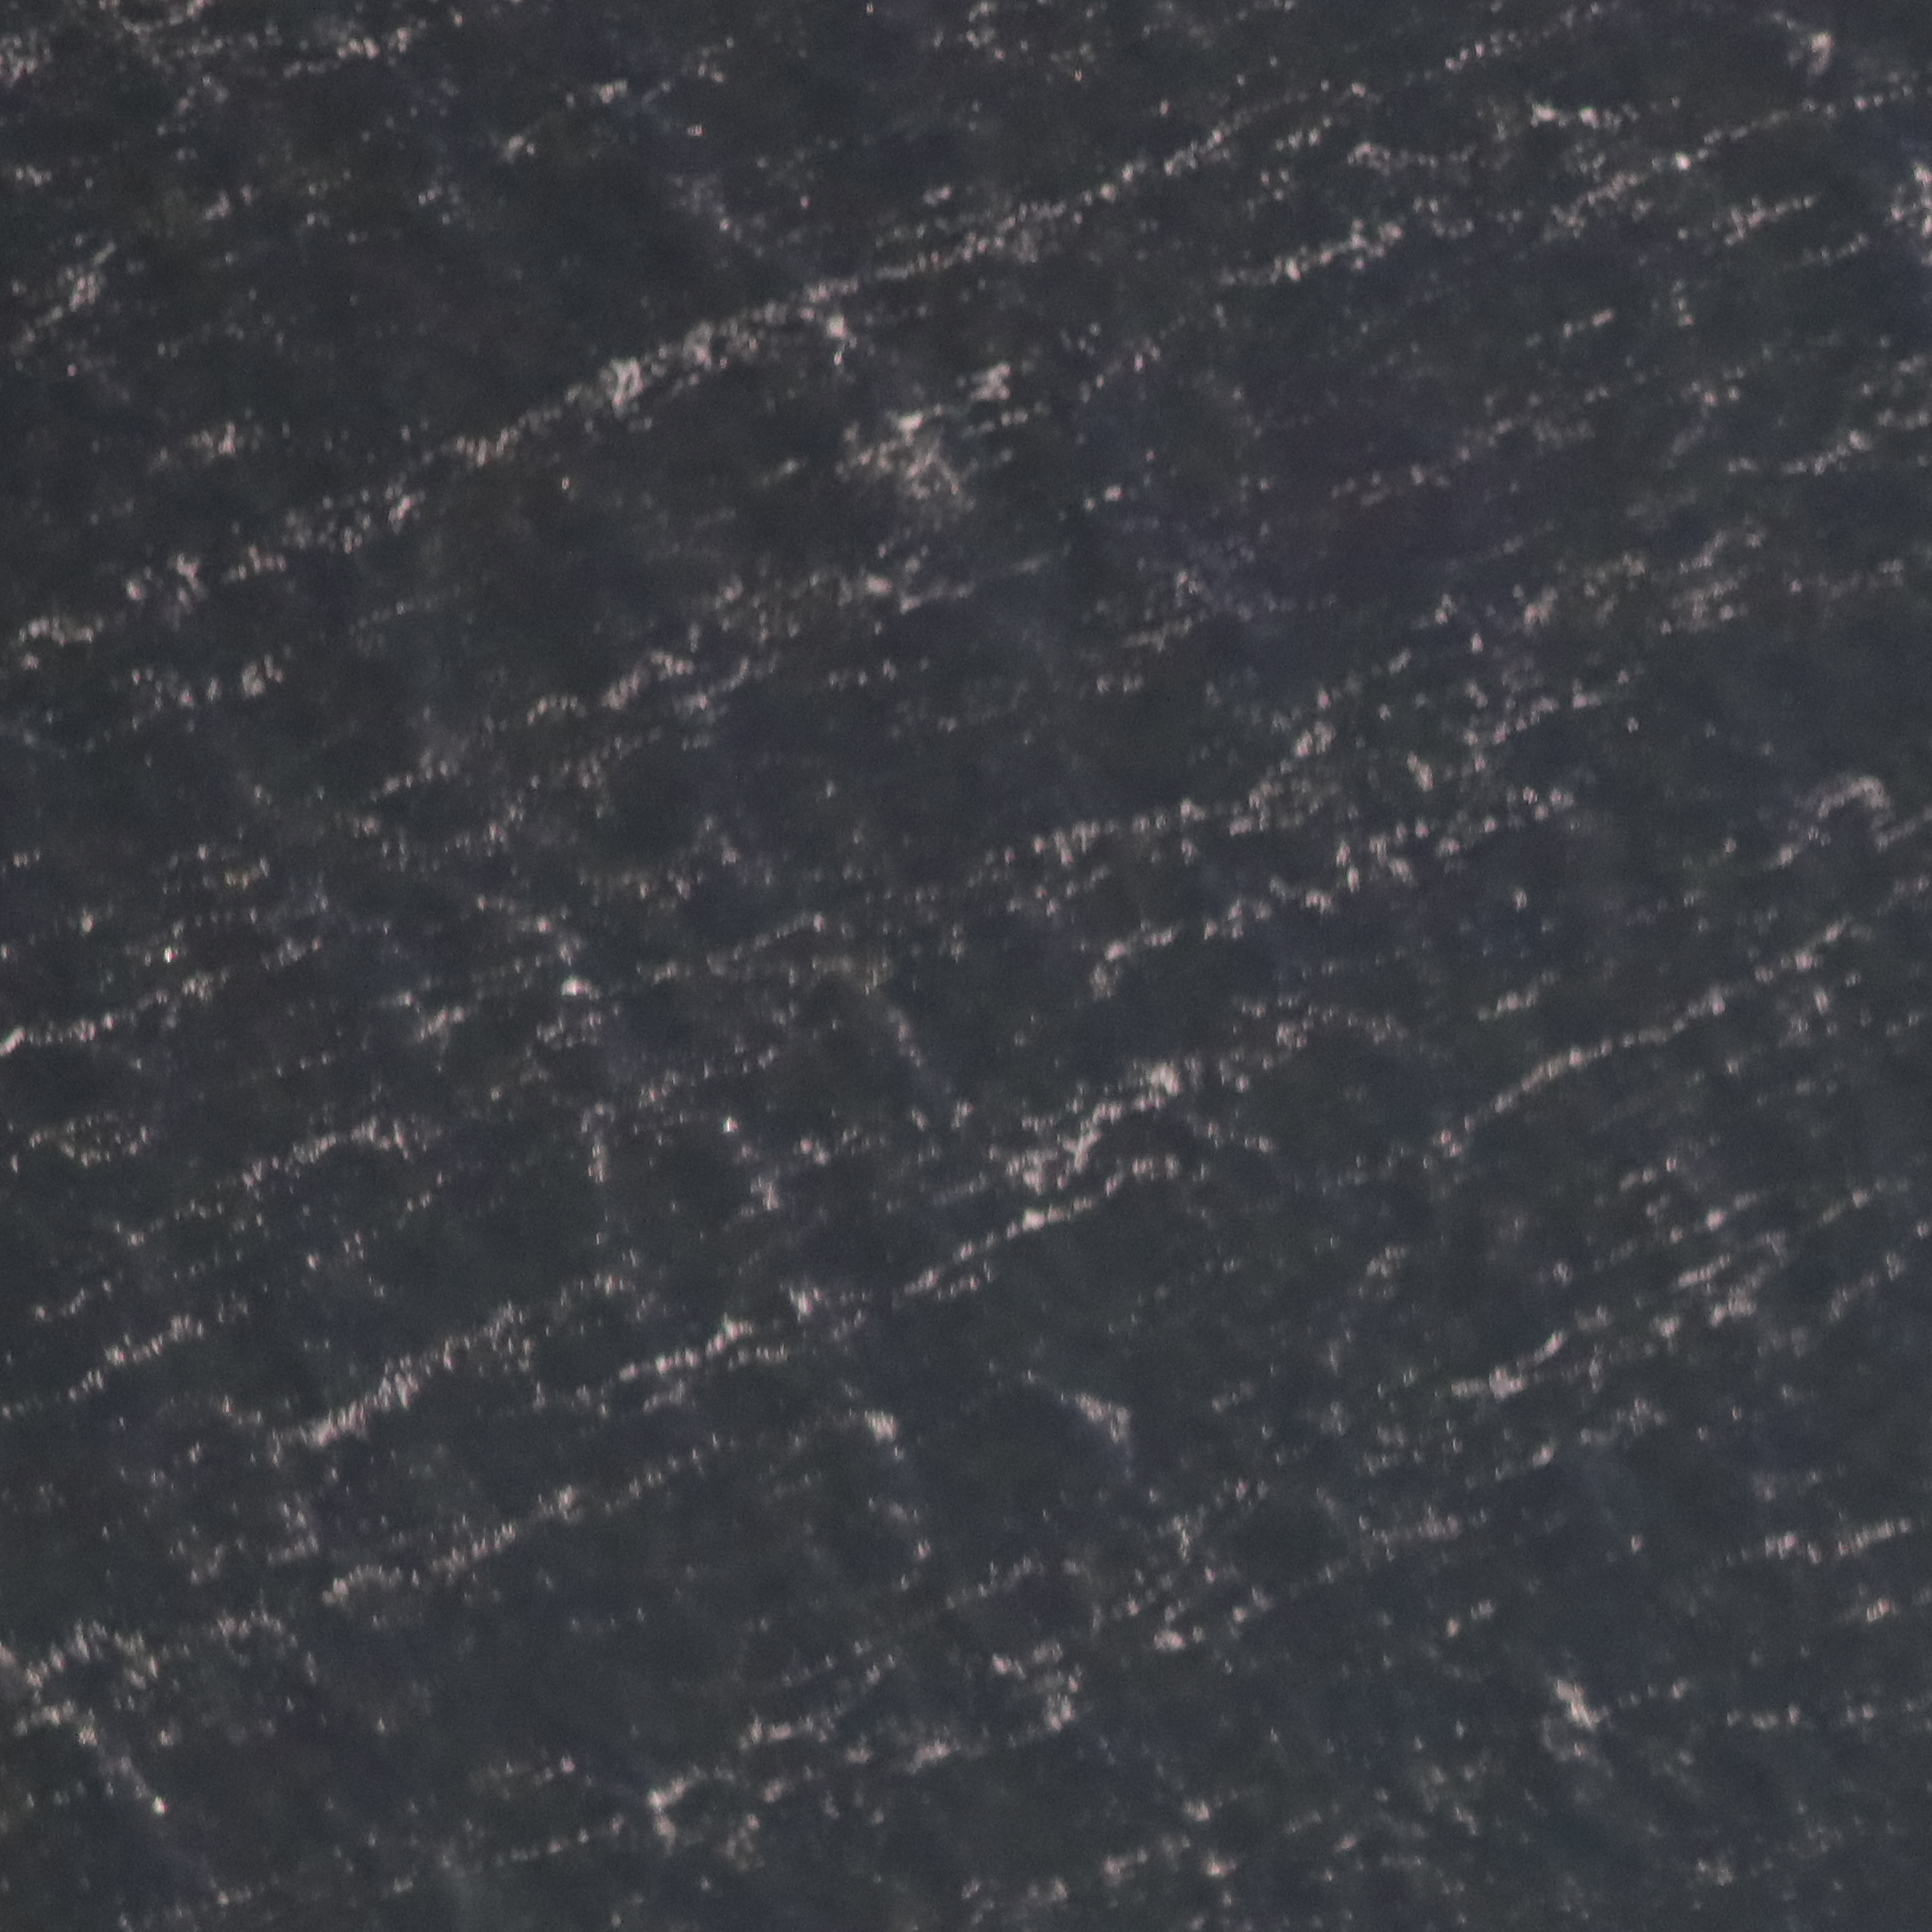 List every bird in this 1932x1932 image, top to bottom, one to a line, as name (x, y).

None